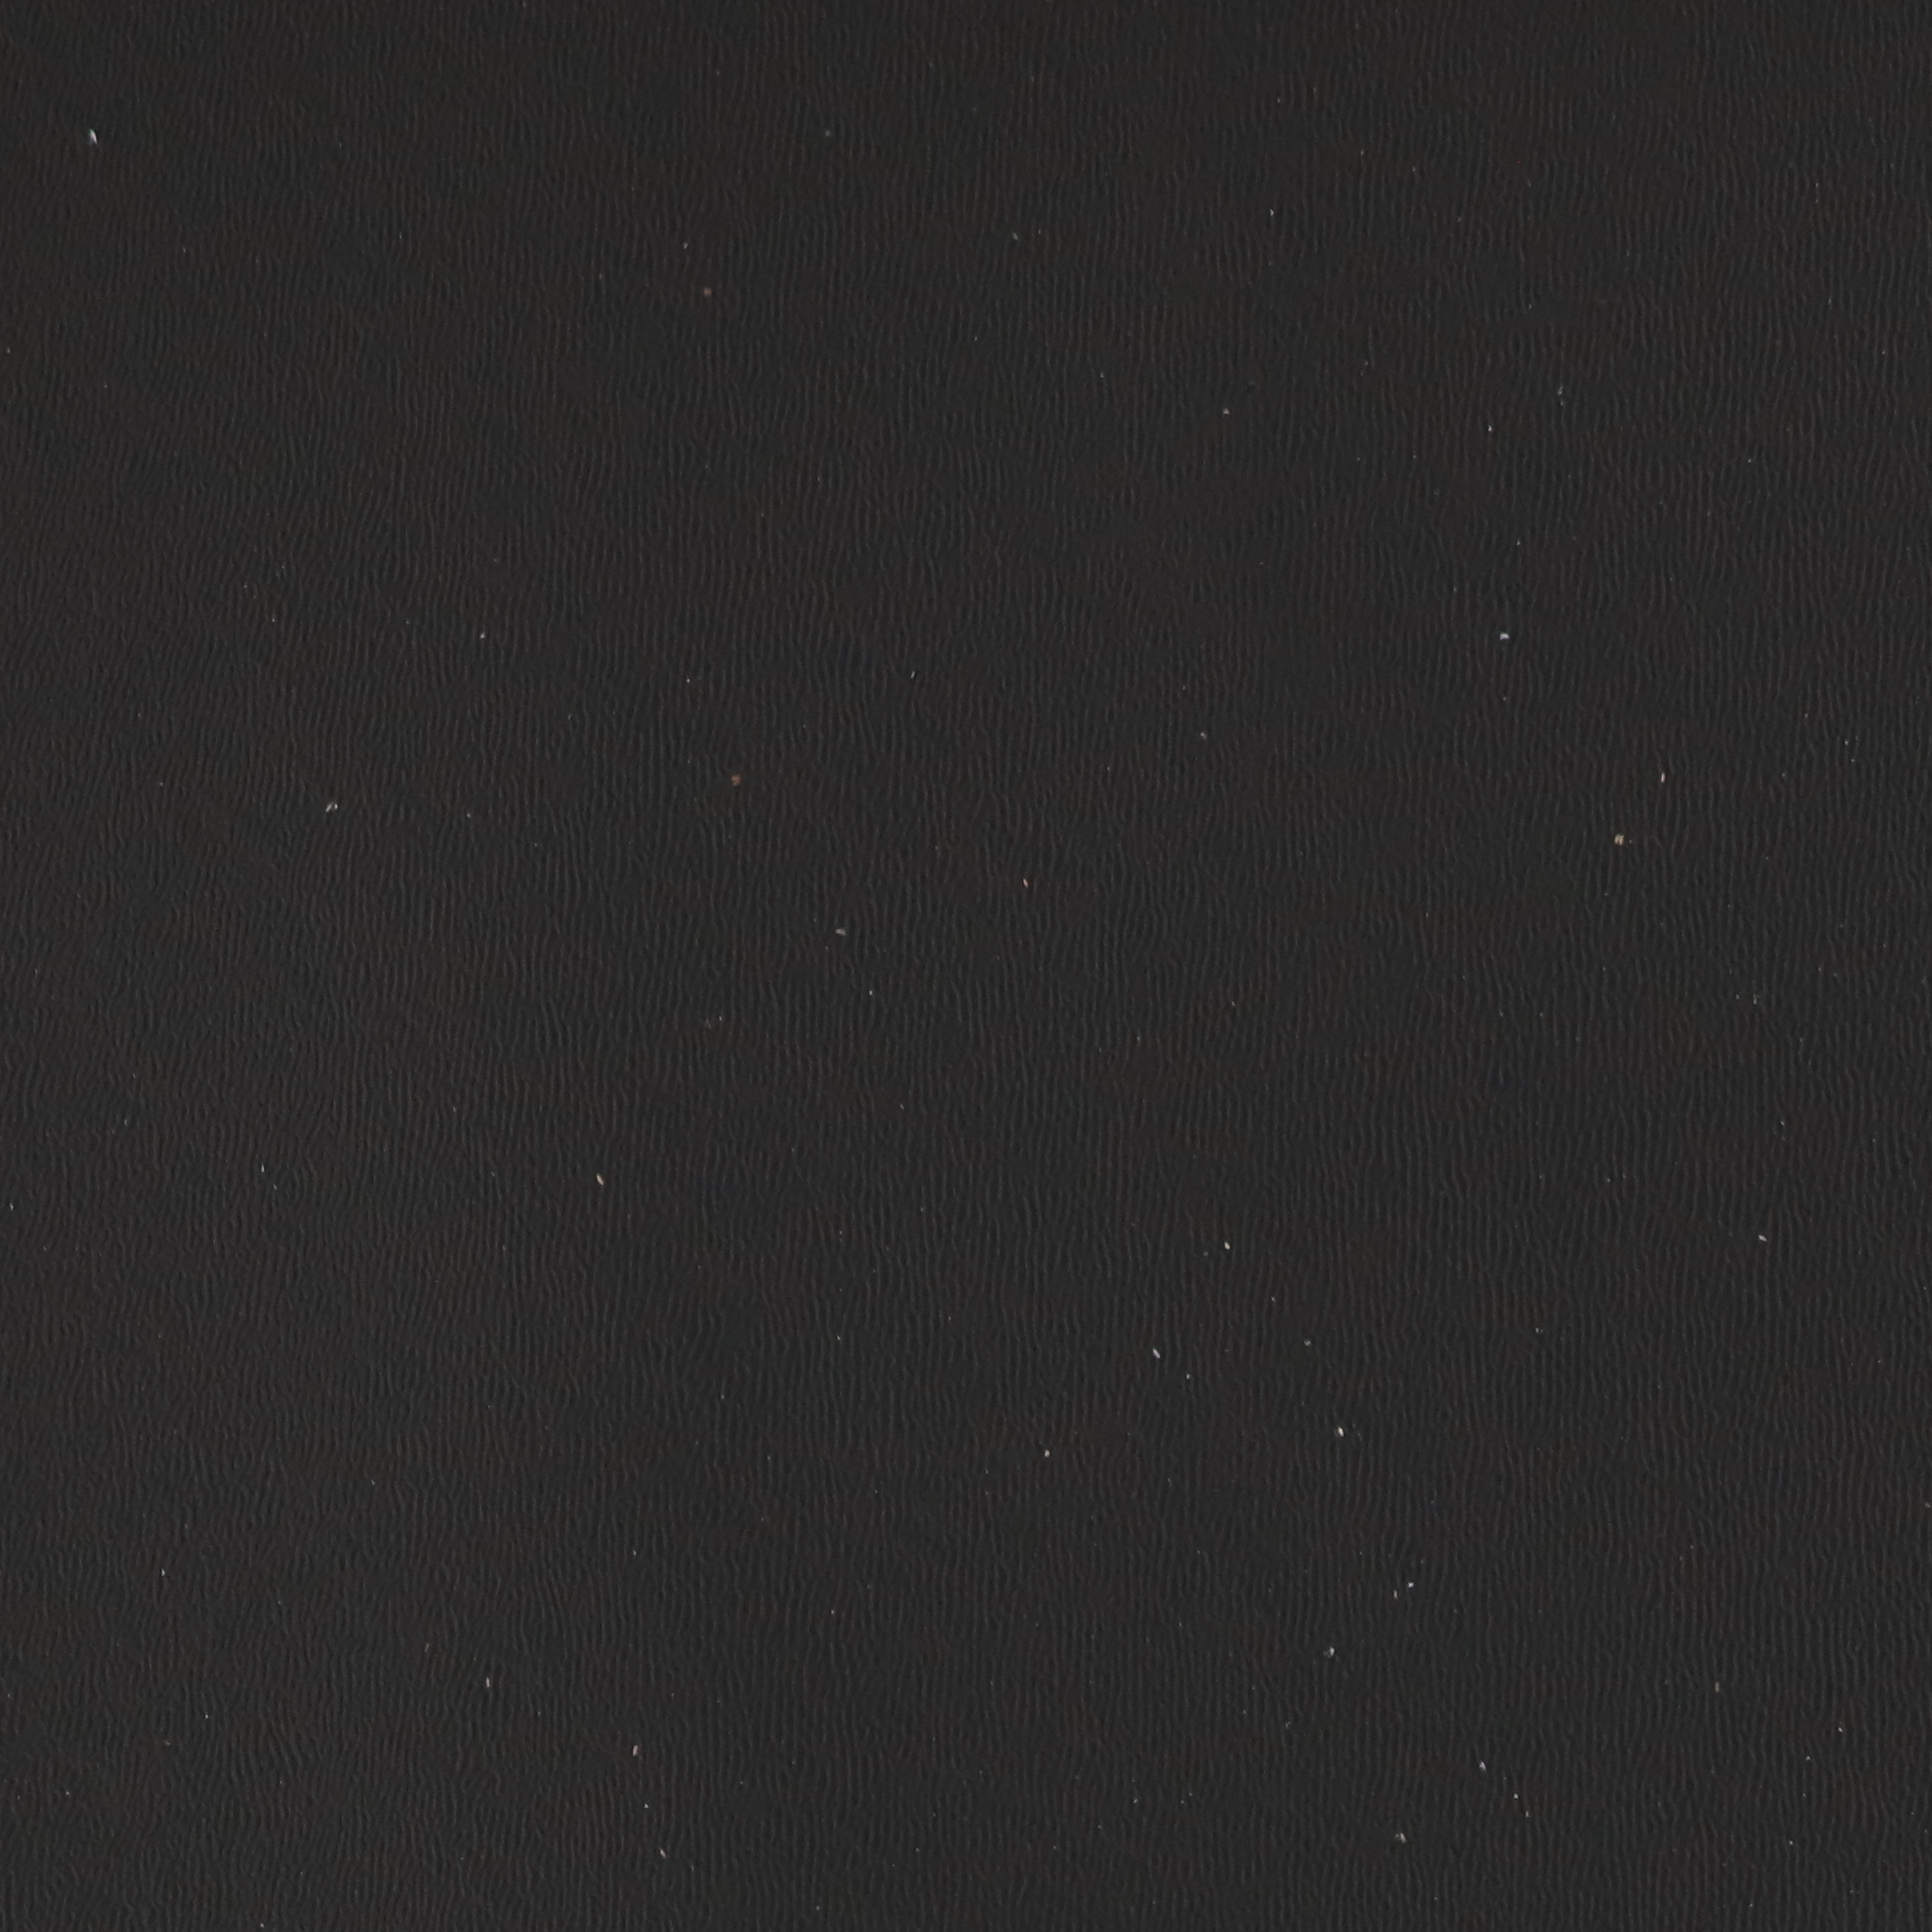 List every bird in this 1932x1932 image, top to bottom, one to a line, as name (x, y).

None